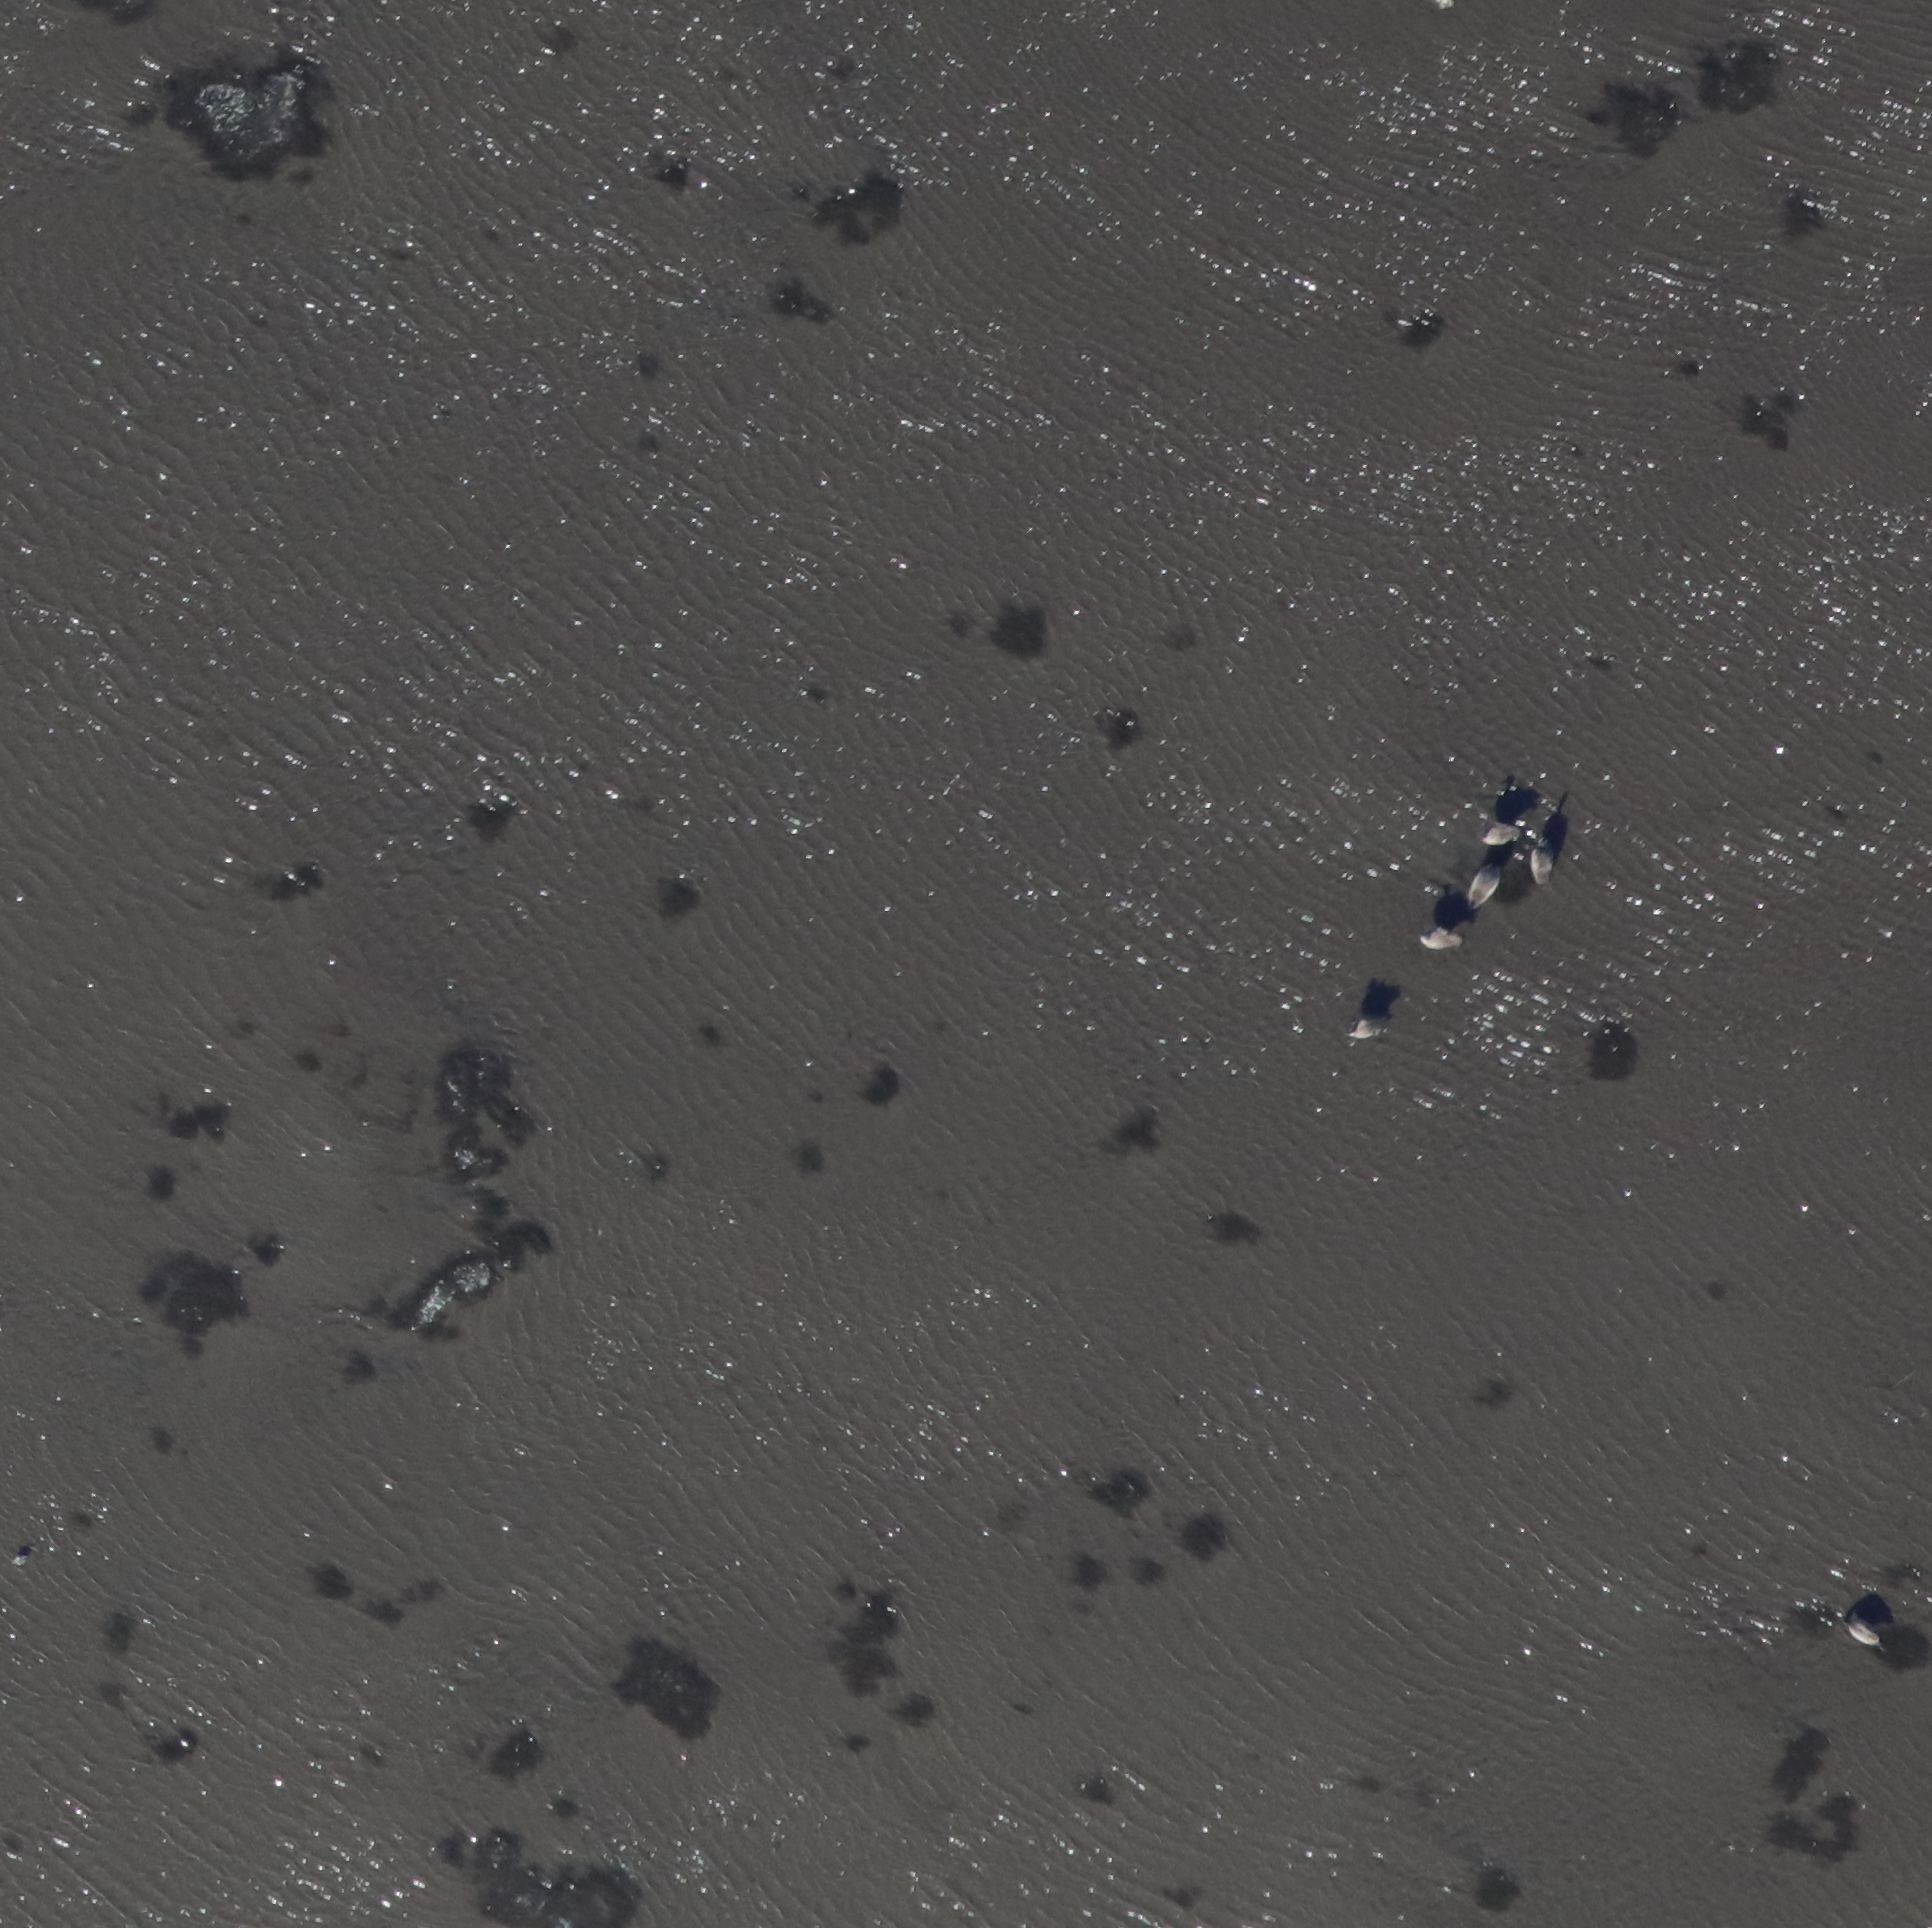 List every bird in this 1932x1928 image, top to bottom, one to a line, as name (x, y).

Canada goose (1505, 834)
Canada goose (1546, 866)
Canada goose (1483, 886)
Canada goose (1440, 939)
Canada goose (1364, 1033)
other bird (19, 1559)
Canada goose (1854, 1627)